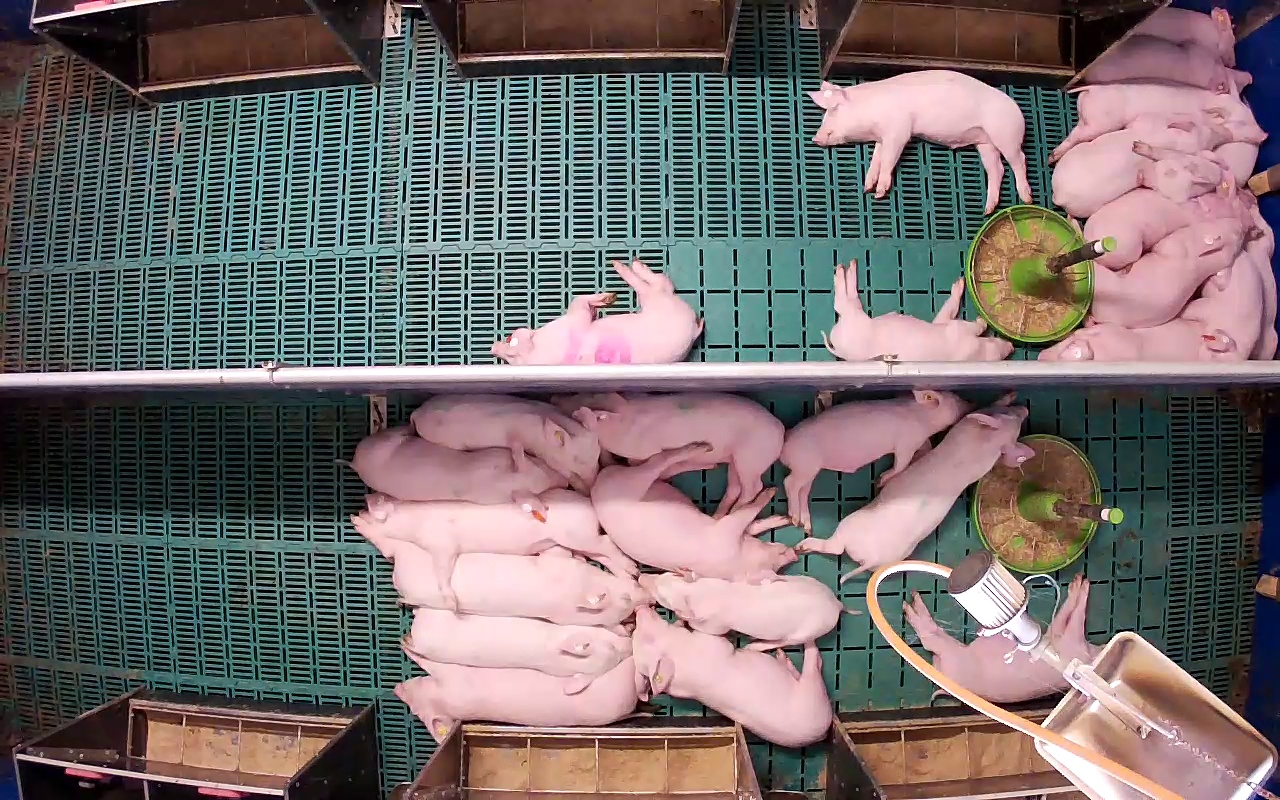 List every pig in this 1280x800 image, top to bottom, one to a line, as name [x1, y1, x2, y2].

pig [1131, 2, 1240, 68]
pig [1083, 34, 1254, 96]
pig [807, 67, 1034, 217]
pig [1048, 77, 1269, 167]
pig [1051, 112, 1235, 219]
pig [1133, 141, 1261, 209]
pig [1083, 169, 1266, 273]
pig [1241, 190, 1279, 359]
pig [1088, 217, 1250, 330]
pig [1179, 246, 1264, 360]
pig [491, 255, 707, 365]
pig [820, 258, 1015, 362]
pig [1035, 313, 1207, 362]
pig [778, 386, 974, 537]
pig [550, 388, 786, 521]
pig [792, 389, 1036, 586]
pig [410, 392, 615, 499]
pig [336, 425, 571, 524]
pig [588, 442, 798, 588]
pig [347, 488, 643, 614]
pig [350, 515, 658, 637]
pig [639, 567, 864, 654]
pig [902, 573, 1108, 703]
pig [631, 605, 835, 748]
pig [403, 607, 635, 696]
pig [394, 645, 641, 746]